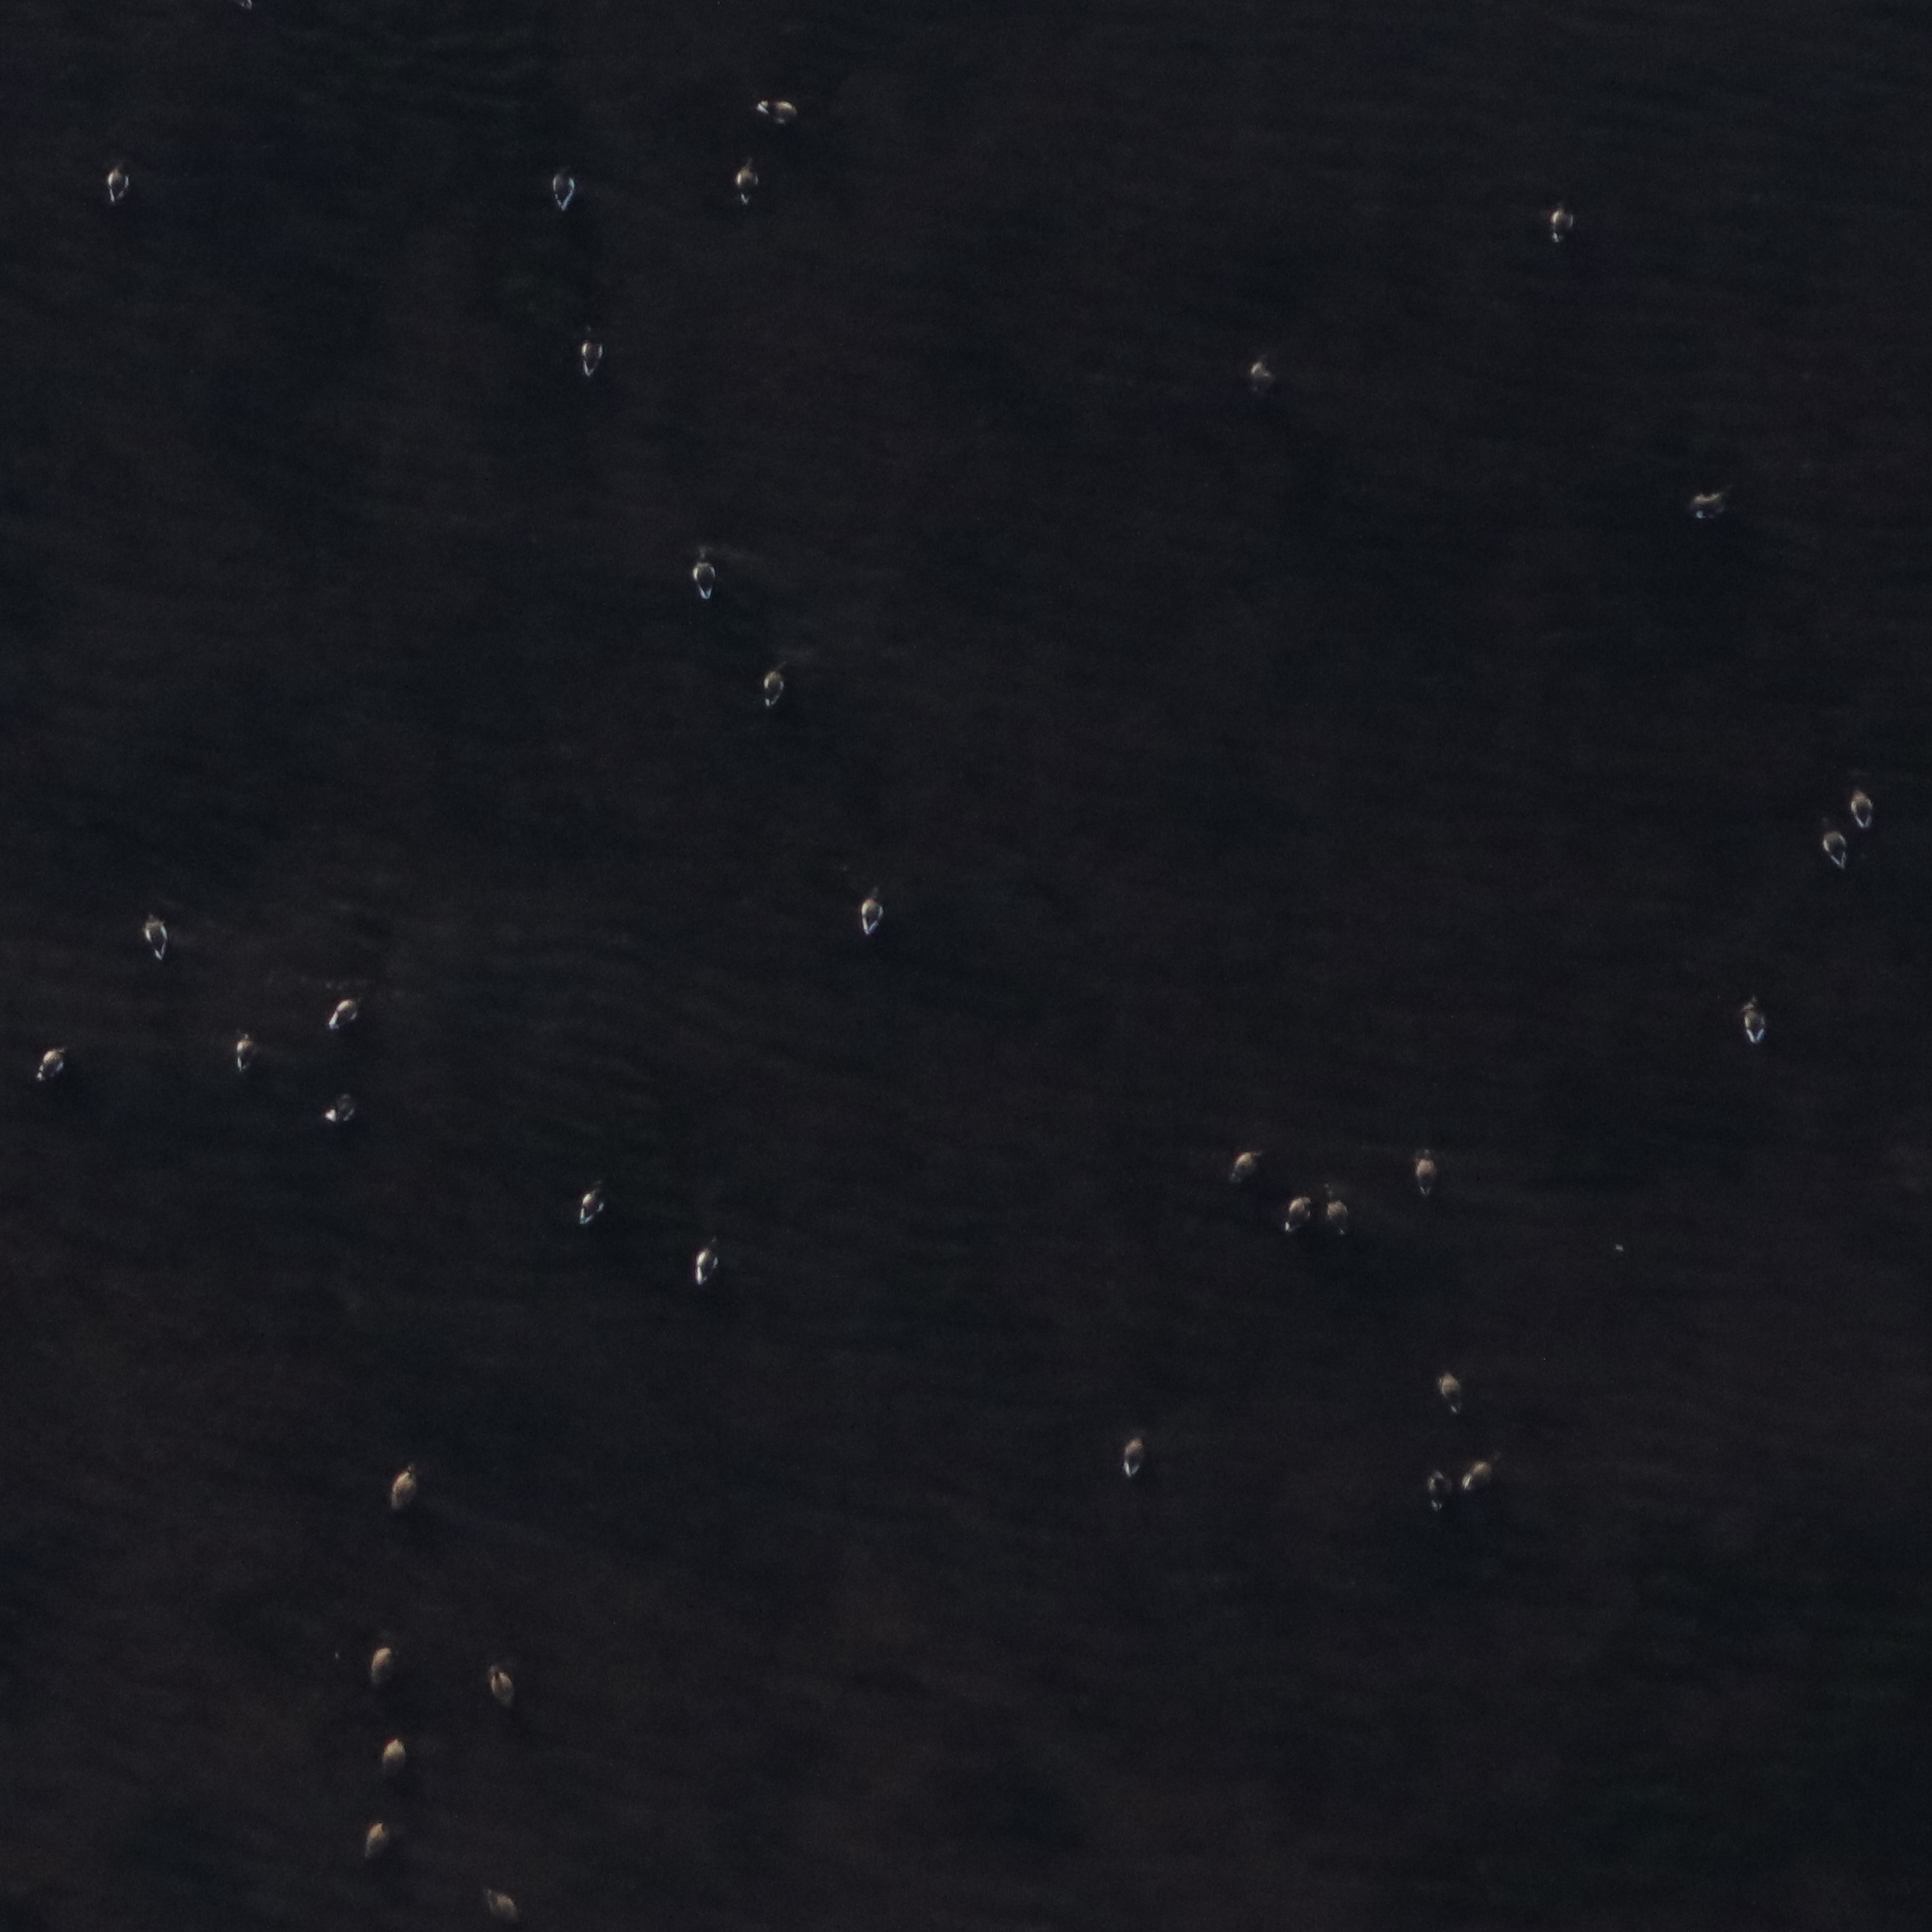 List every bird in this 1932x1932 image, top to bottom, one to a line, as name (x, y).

brant (779, 112)
brant (747, 179)
brant (117, 183)
brant (564, 187)
brant (1562, 220)
brant (590, 351)
brant (1263, 373)
brant (1714, 508)
brant (705, 575)
brant (774, 683)
brant (1864, 807)
brant (1838, 844)
brant (873, 909)
brant (155, 933)
brant (344, 1012)
brant (1756, 1019)
brant (246, 1049)
brant (51, 1063)
brant (347, 1110)
brant (1237, 1166)
brant (1423, 1175)
brant (592, 1204)
brant (1294, 1210)
brant (1336, 1221)
brant (709, 1267)
brant (1451, 1396)
brant (1136, 1454)
brant (1486, 1469)
Canada goose (403, 1489)
brant (1437, 1493)
Canada goose (385, 1661)
Canada goose (505, 1684)
Canada goose (392, 1757)
Canada goose (373, 1837)
Canada goose (501, 1906)